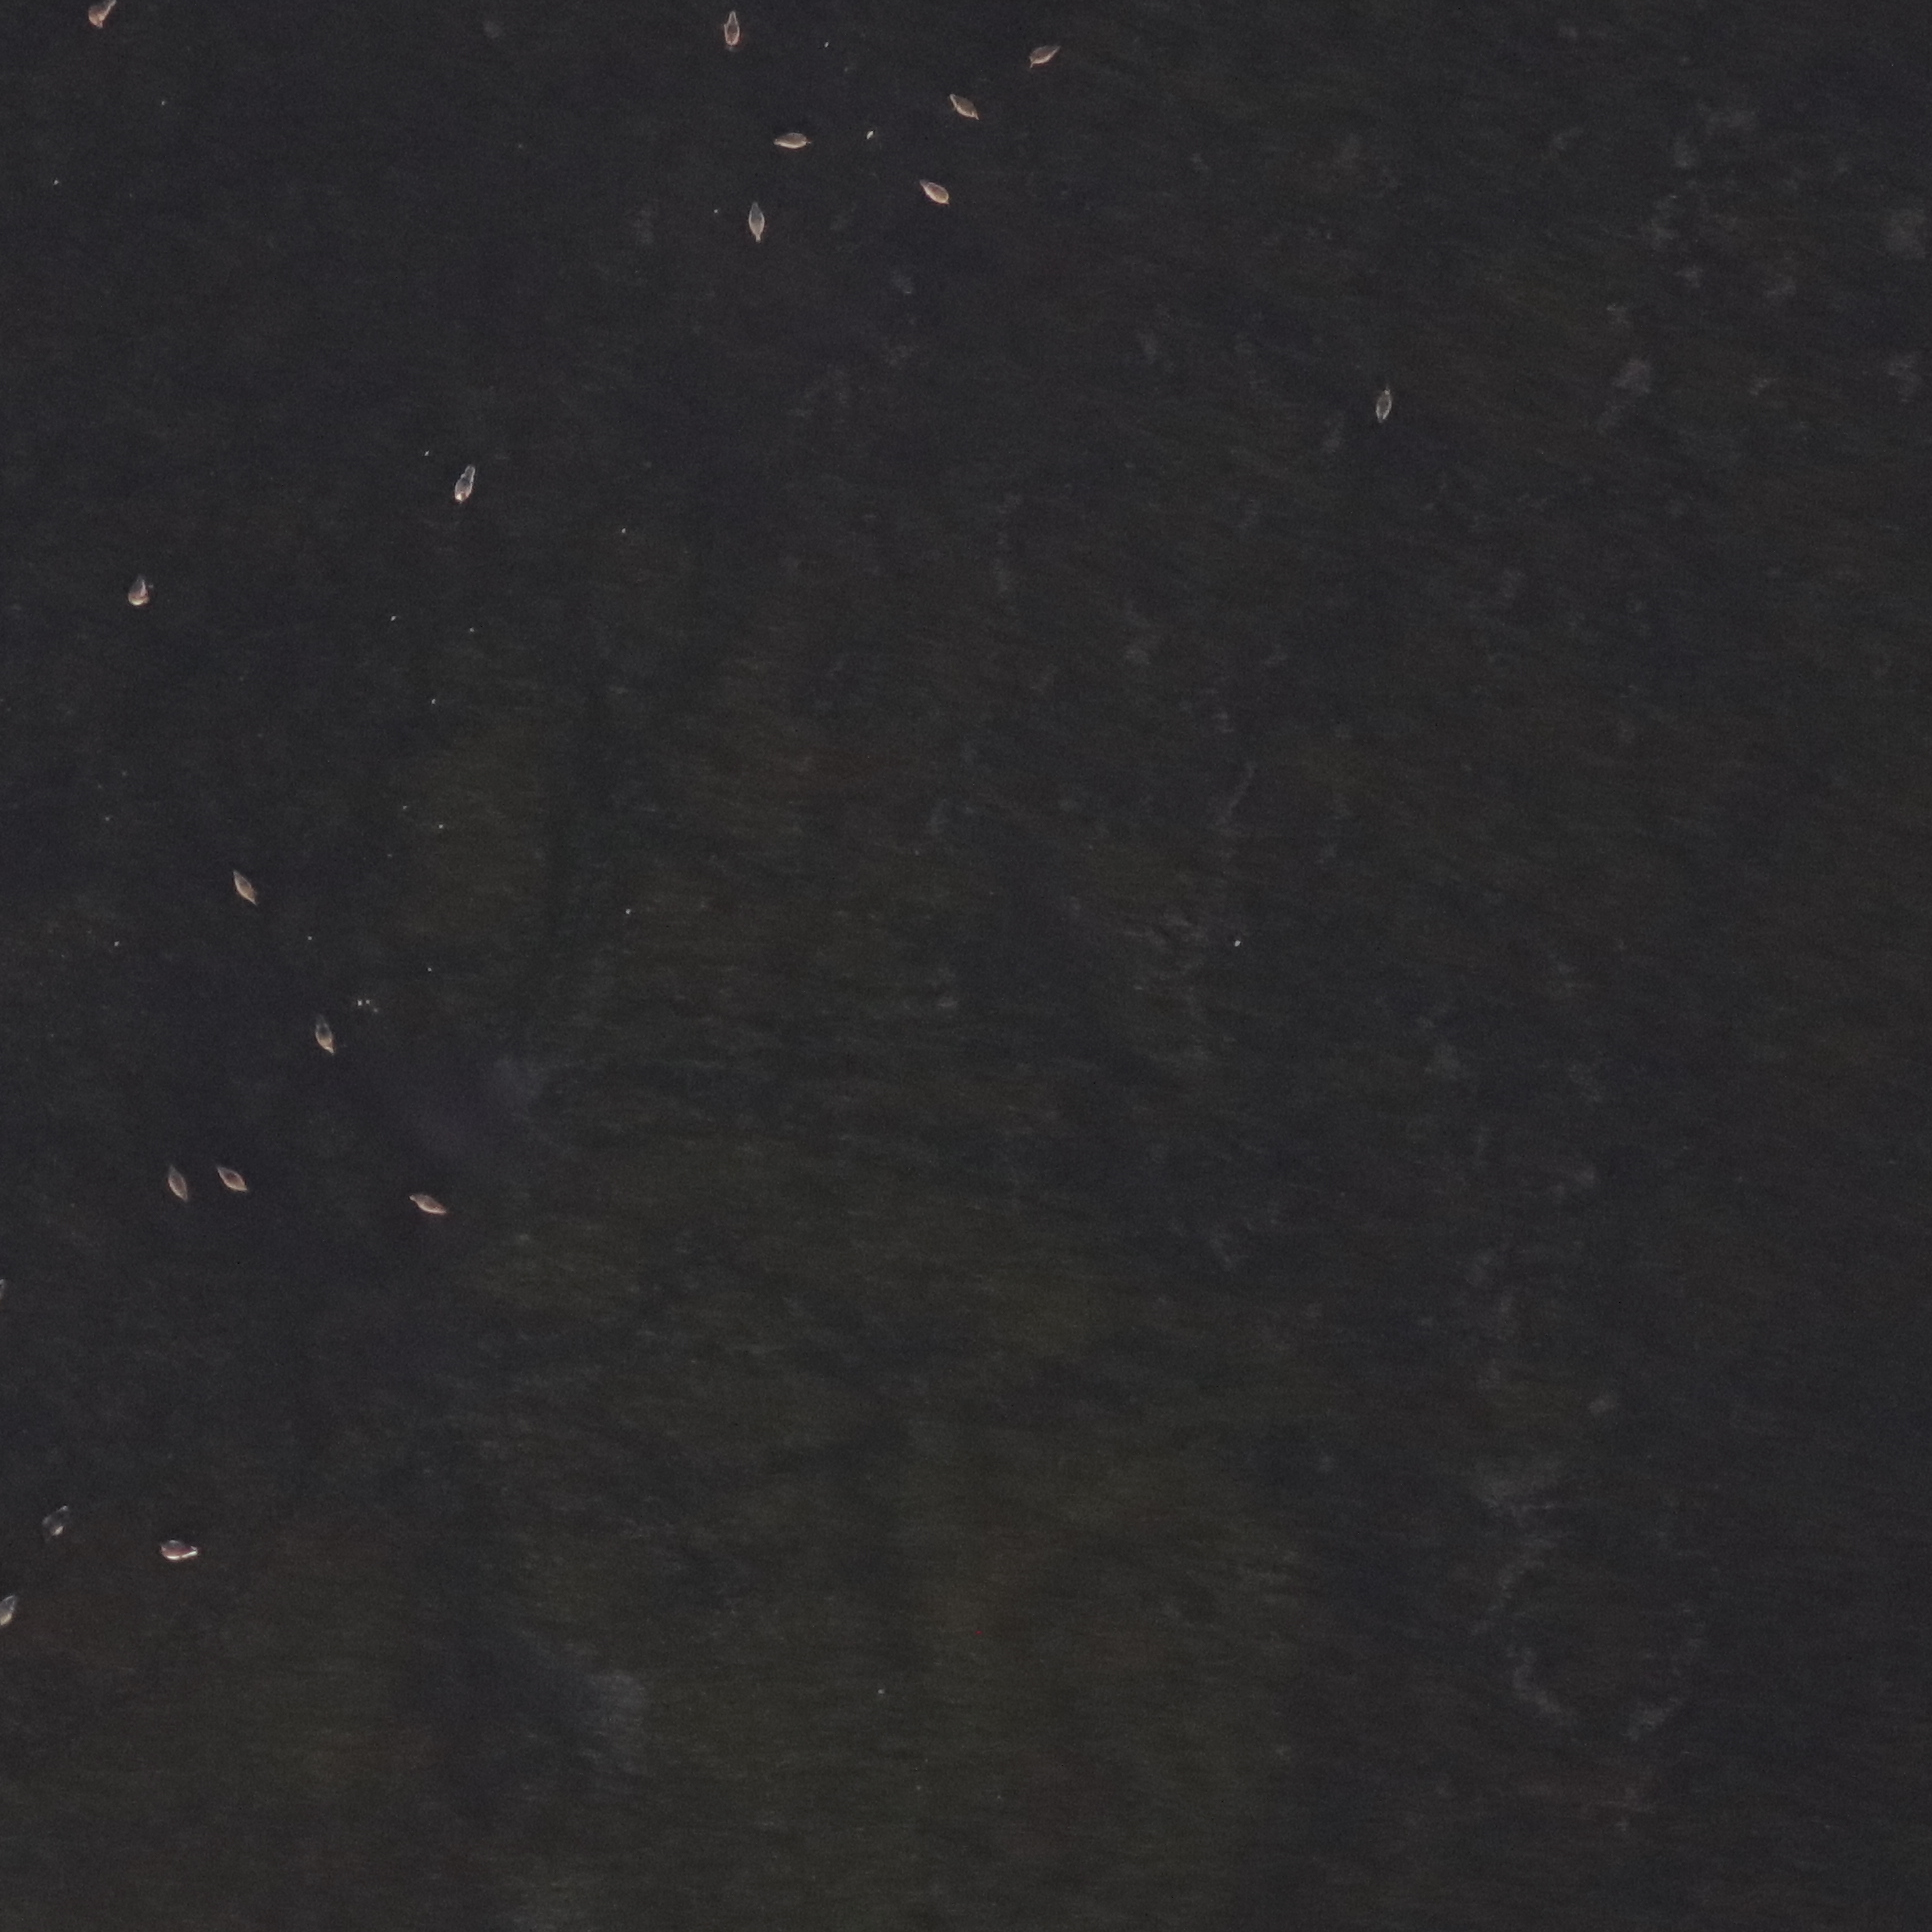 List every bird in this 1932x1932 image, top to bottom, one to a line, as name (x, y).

other bird (94, 13)
other bird (734, 32)
other bird (1049, 48)
other bird (954, 106)
other bird (789, 137)
other bird (934, 189)
other bird (760, 221)
other bird (1386, 408)
emperor goose (459, 490)
other bird (140, 590)
other bird (239, 885)
other bird (319, 1035)
other bird (229, 1176)
other bird (180, 1184)
other bird (432, 1212)
brant (55, 1523)
brant (177, 1549)
brant (2, 1610)